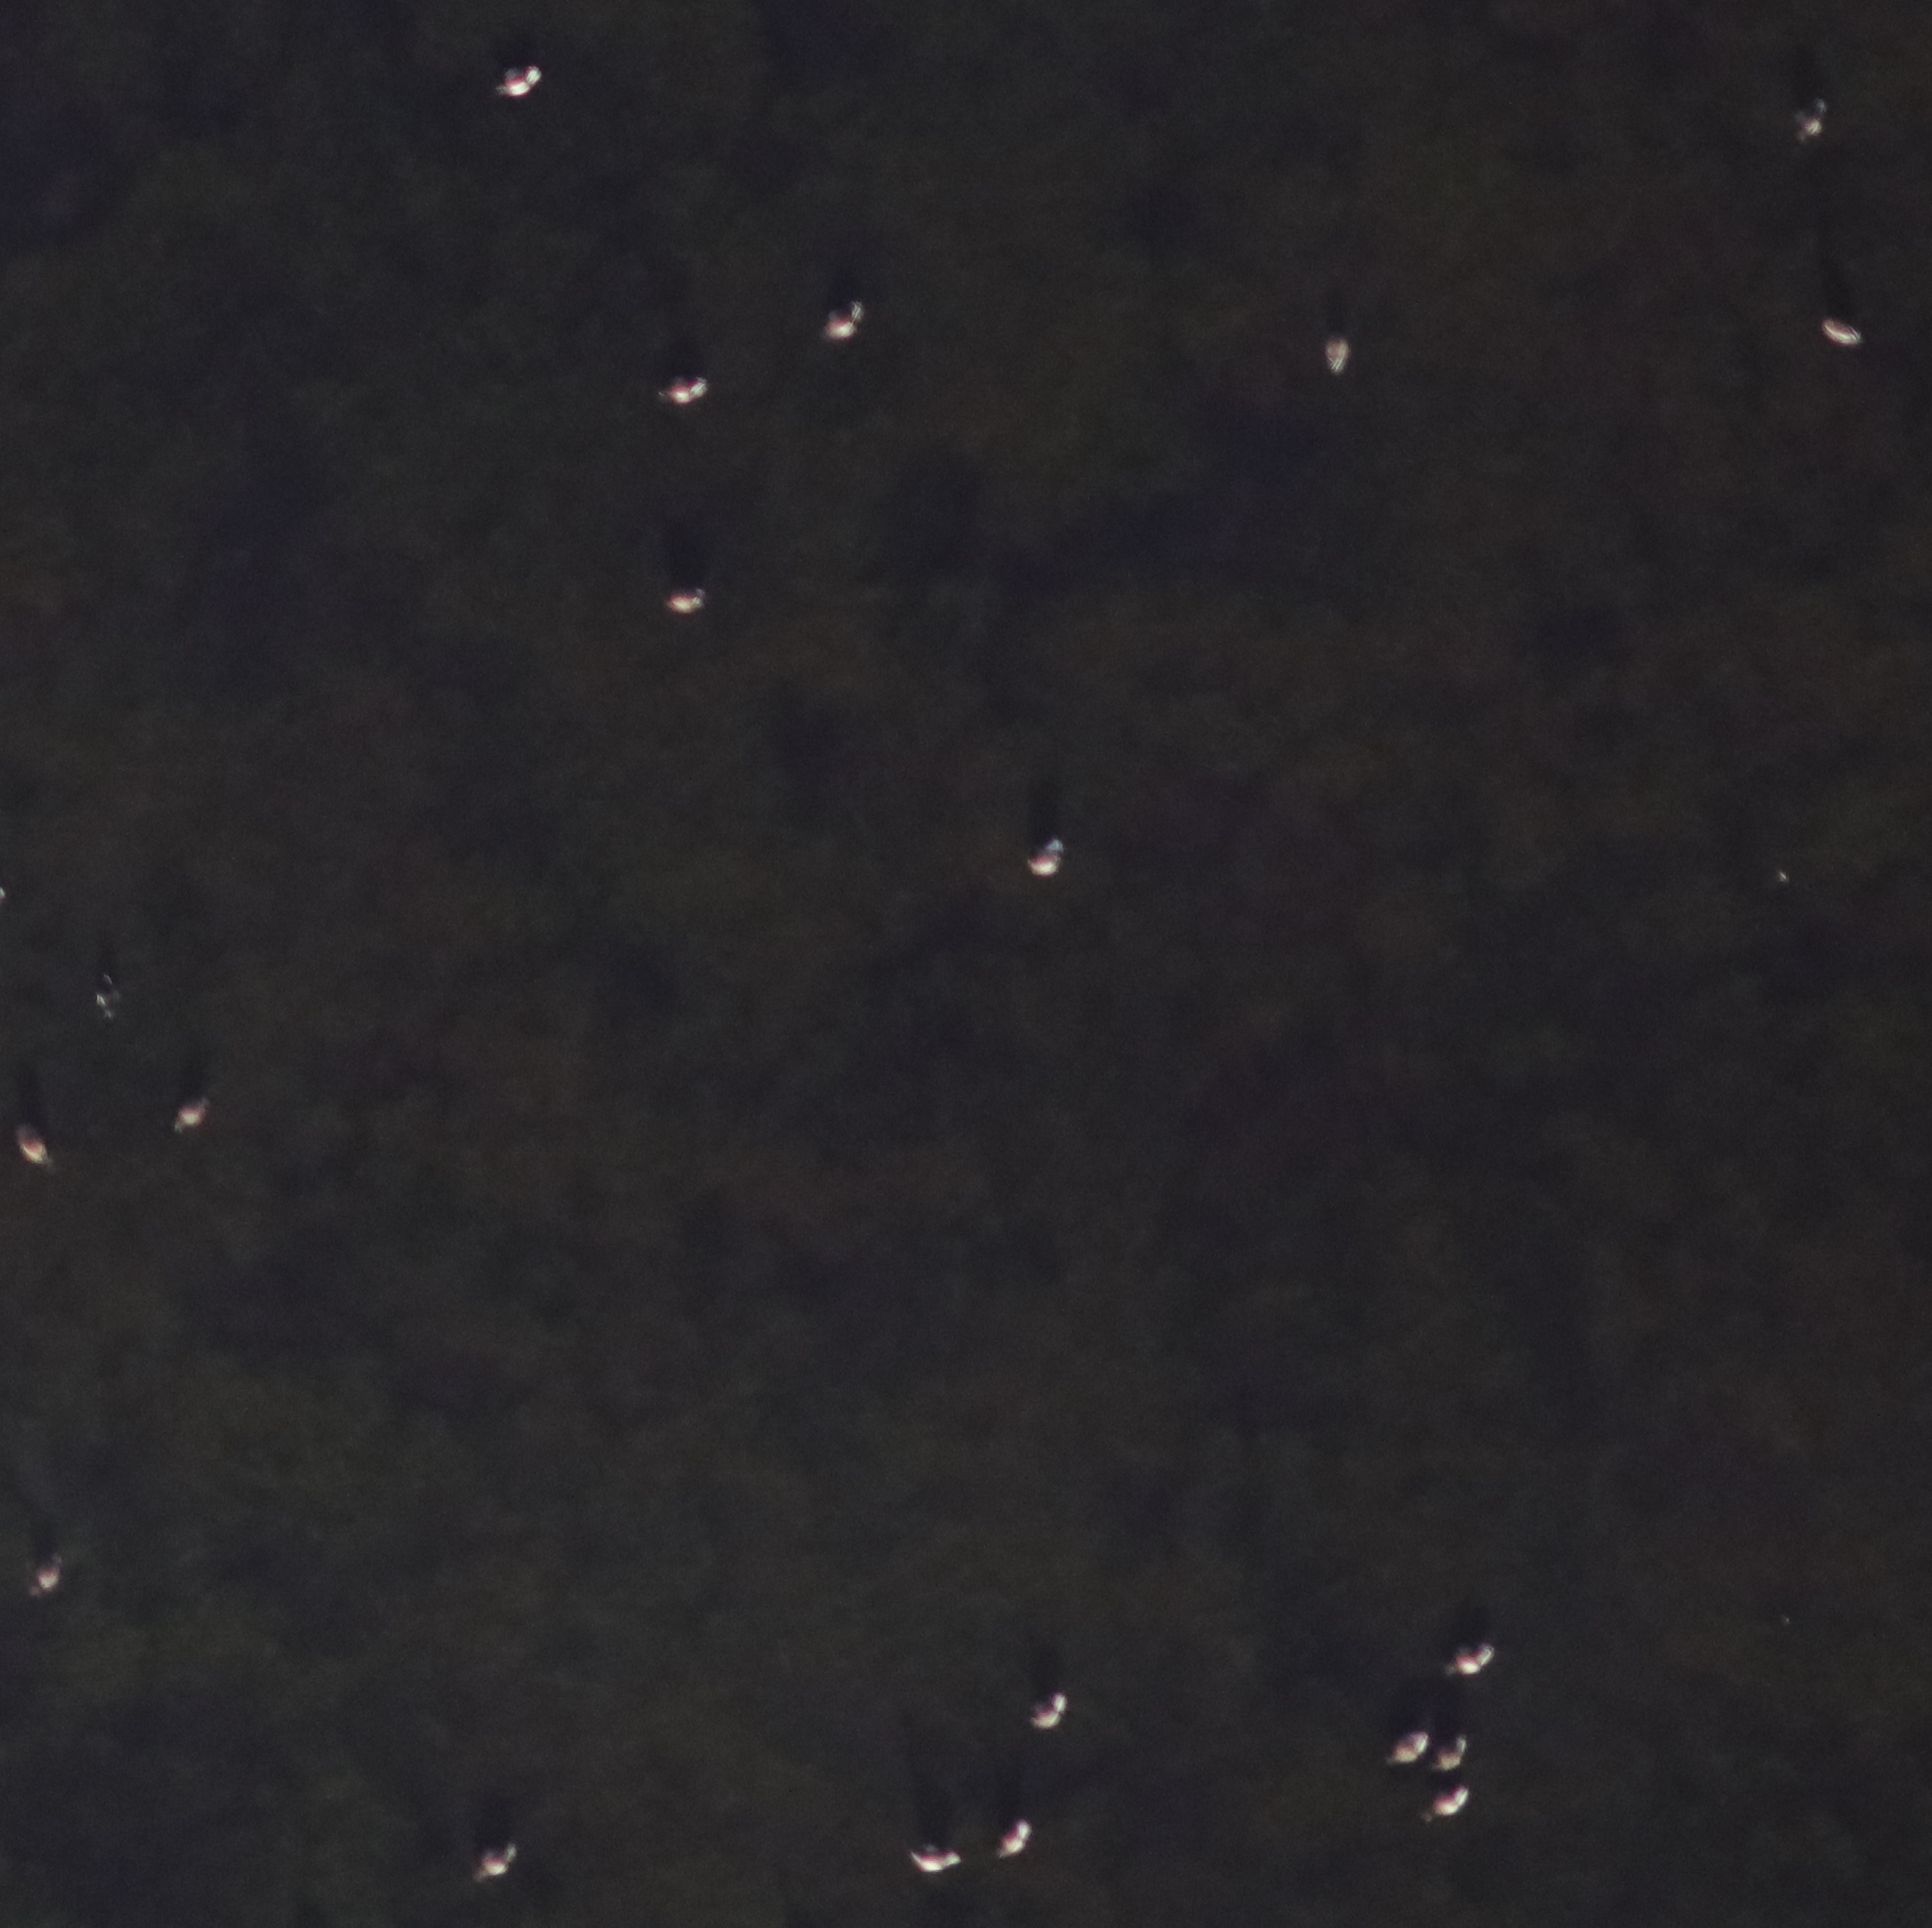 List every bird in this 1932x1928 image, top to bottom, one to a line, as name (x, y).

brant (526, 83)
brant (1808, 121)
brant (843, 321)
brant (1851, 329)
brant (1340, 357)
brant (681, 388)
brant (686, 593)
brant (1047, 855)
brant (106, 998)
brant (191, 1117)
brant (29, 1140)
other bird (51, 1574)
brant (1475, 1654)
brant (1048, 1709)
brant (1403, 1743)
brant (1447, 1758)
brant (1454, 1816)
brant (1018, 1836)
brant (933, 1856)
brant (495, 1860)